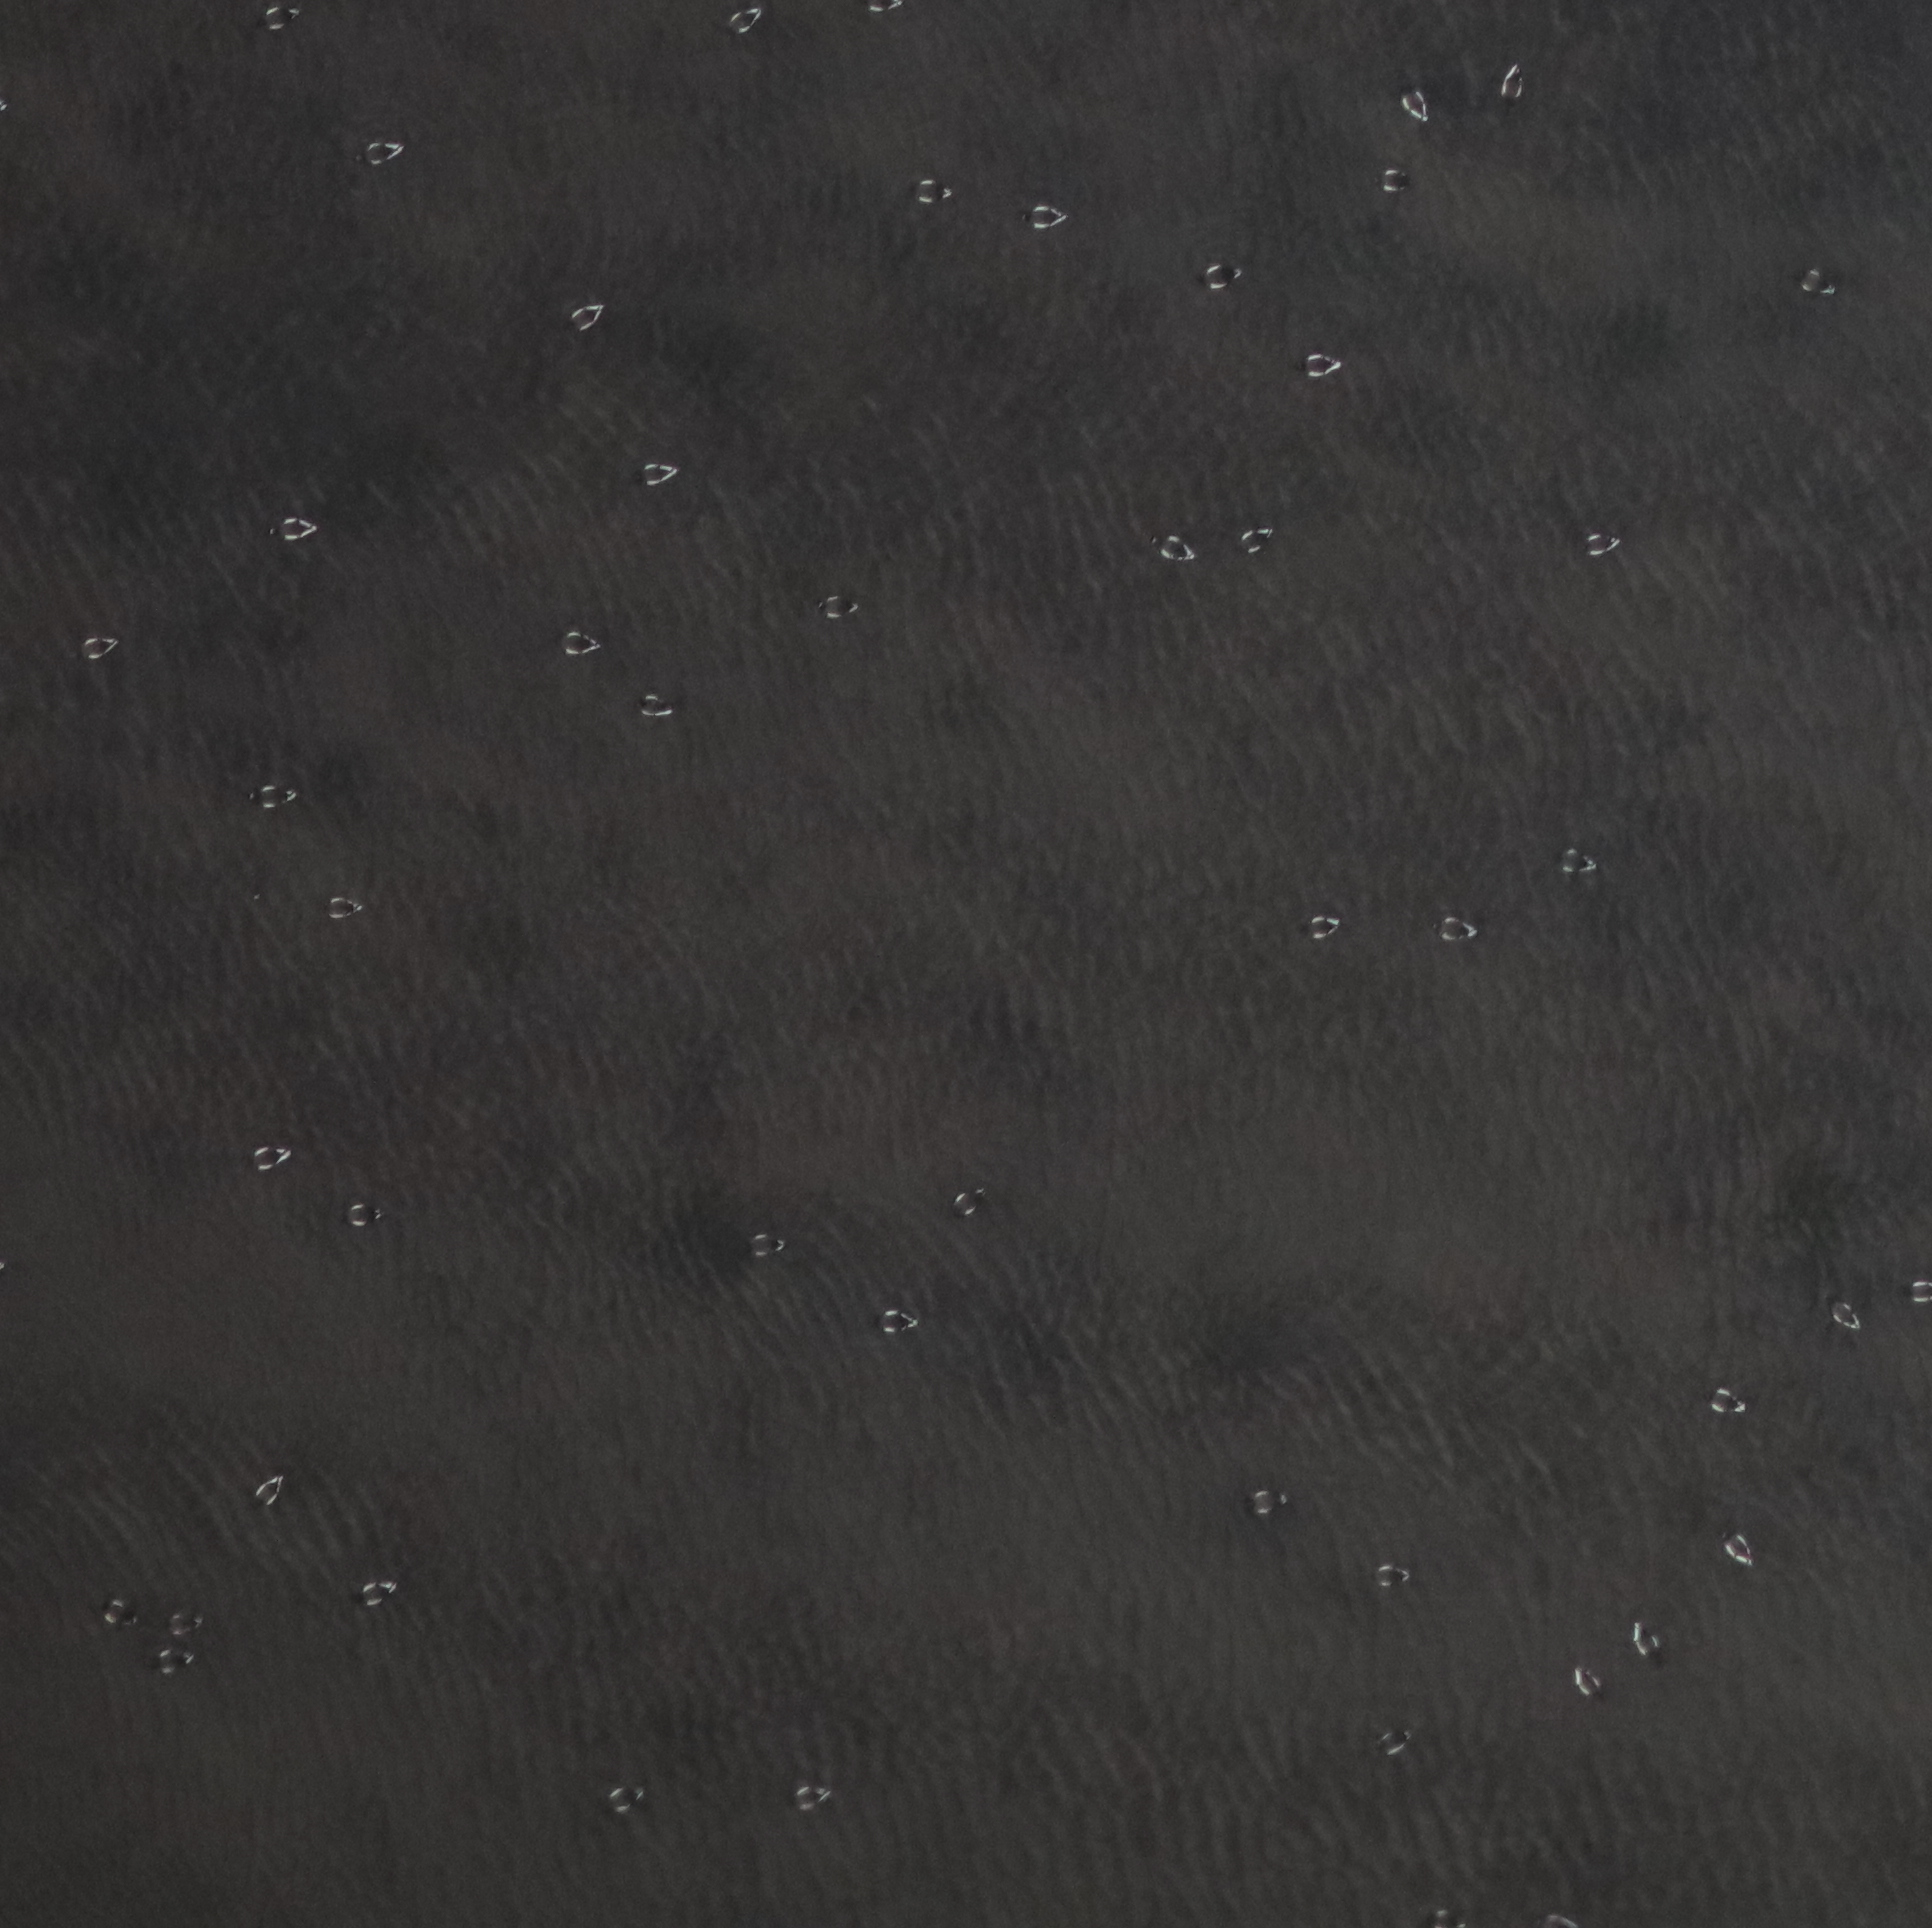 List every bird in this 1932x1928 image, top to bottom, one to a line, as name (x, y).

brant (277, 16)
brant (743, 19)
brant (1513, 85)
brant (1416, 102)
brant (381, 152)
brant (1396, 180)
brant (932, 191)
brant (1042, 217)
brant (1222, 276)
brant (1818, 281)
brant (584, 318)
brant (1320, 365)
brant (655, 474)
brant (293, 528)
brant (1255, 537)
brant (1602, 543)
brant (1176, 548)
brant (835, 606)
brant (577, 643)
brant (97, 648)
brant (655, 705)
brant (273, 795)
brant (1577, 862)
brant (342, 906)
brant (1322, 925)
brant (1456, 927)
brant (269, 1158)
brant (967, 1204)
brant (361, 1214)
brant (766, 1245)
brant (1923, 1291)
brant (1845, 1311)
brant (894, 1321)
brant (1726, 1401)
brant (268, 1494)
brant (1265, 1502)
brant (1737, 1546)
brant (1389, 1575)
brant (375, 1594)
brant (120, 1612)
brant (185, 1625)
brant (1647, 1643)
brant (169, 1666)
brant (1589, 1683)
brant (1398, 1742)
brant (809, 1795)
brant (625, 1799)
brant (1446, 1915)
brant (1559, 1918)